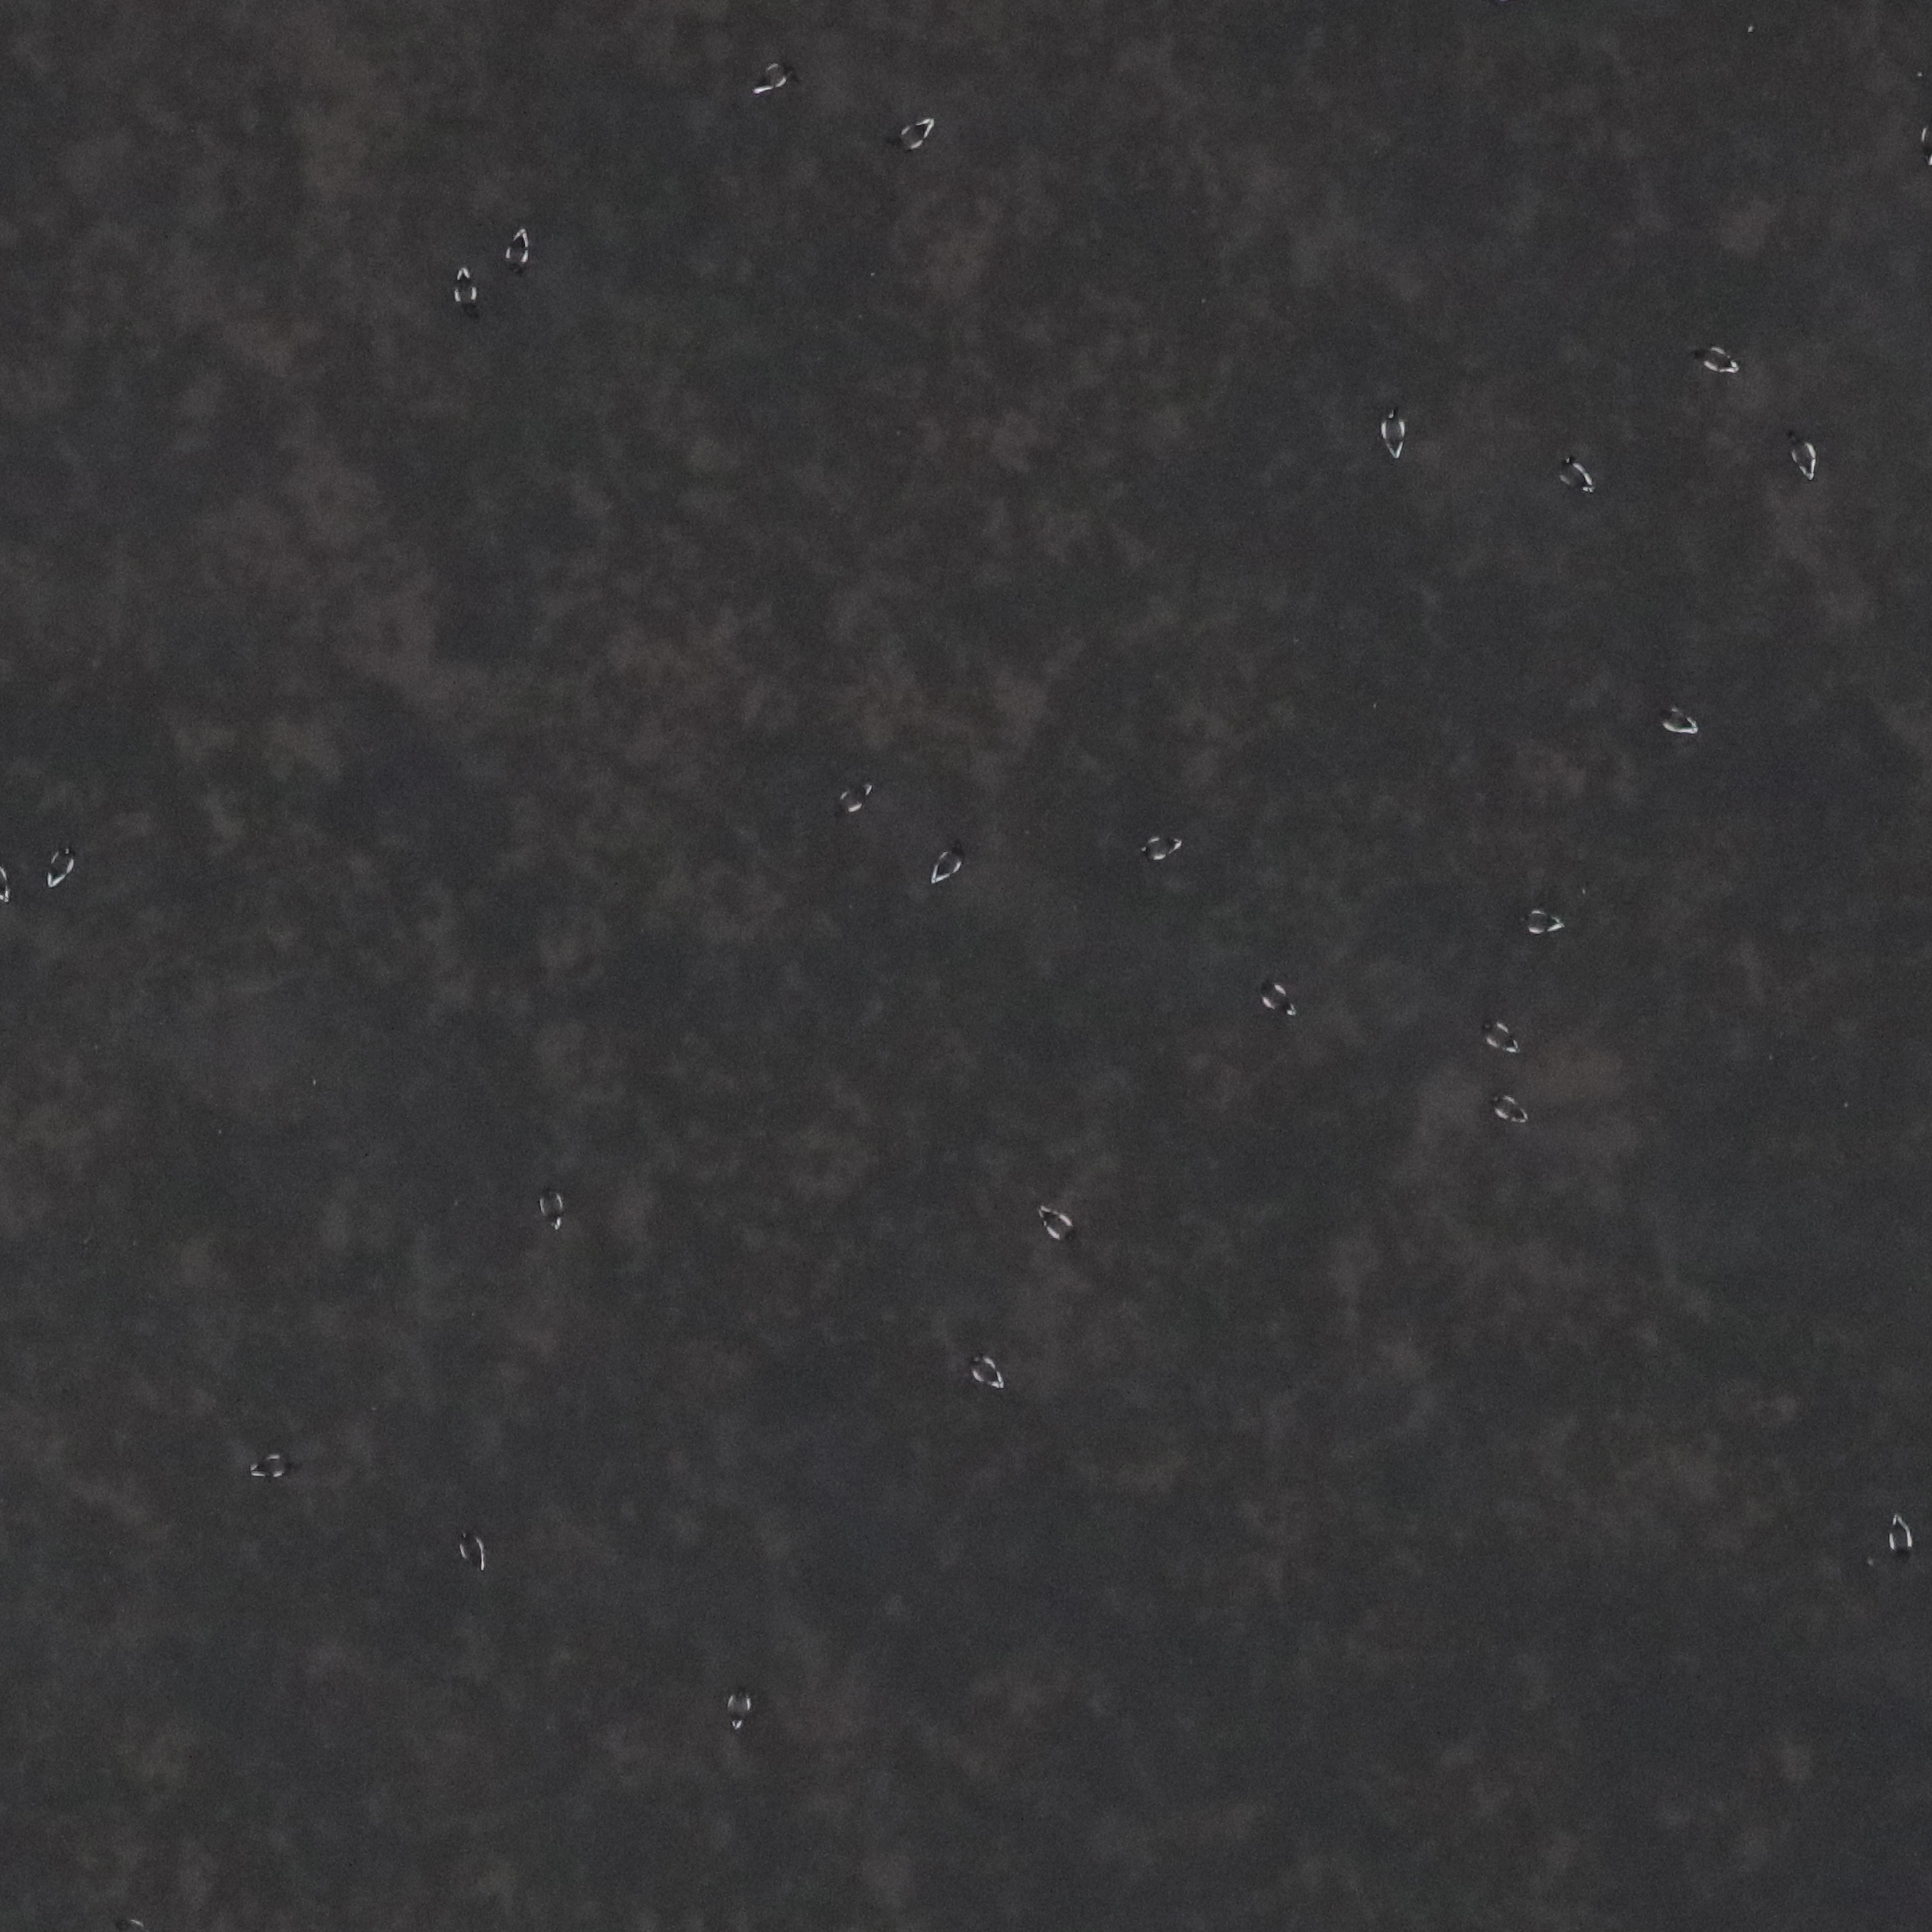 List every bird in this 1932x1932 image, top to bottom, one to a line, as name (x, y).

brant (774, 79)
brant (914, 135)
brant (519, 252)
brant (466, 292)
brant (1718, 361)
brant (1393, 434)
brant (1804, 457)
brant (1576, 474)
brant (1678, 722)
brant (856, 799)
brant (1159, 846)
brant (947, 864)
brant (59, 867)
brant (1540, 922)
brant (1276, 999)
brant (1501, 1036)
brant (1509, 1109)
brant (554, 1206)
brant (1057, 1225)
brant (986, 1372)
brant (273, 1465)
brant (1899, 1537)
brant (472, 1550)
brant (741, 1707)